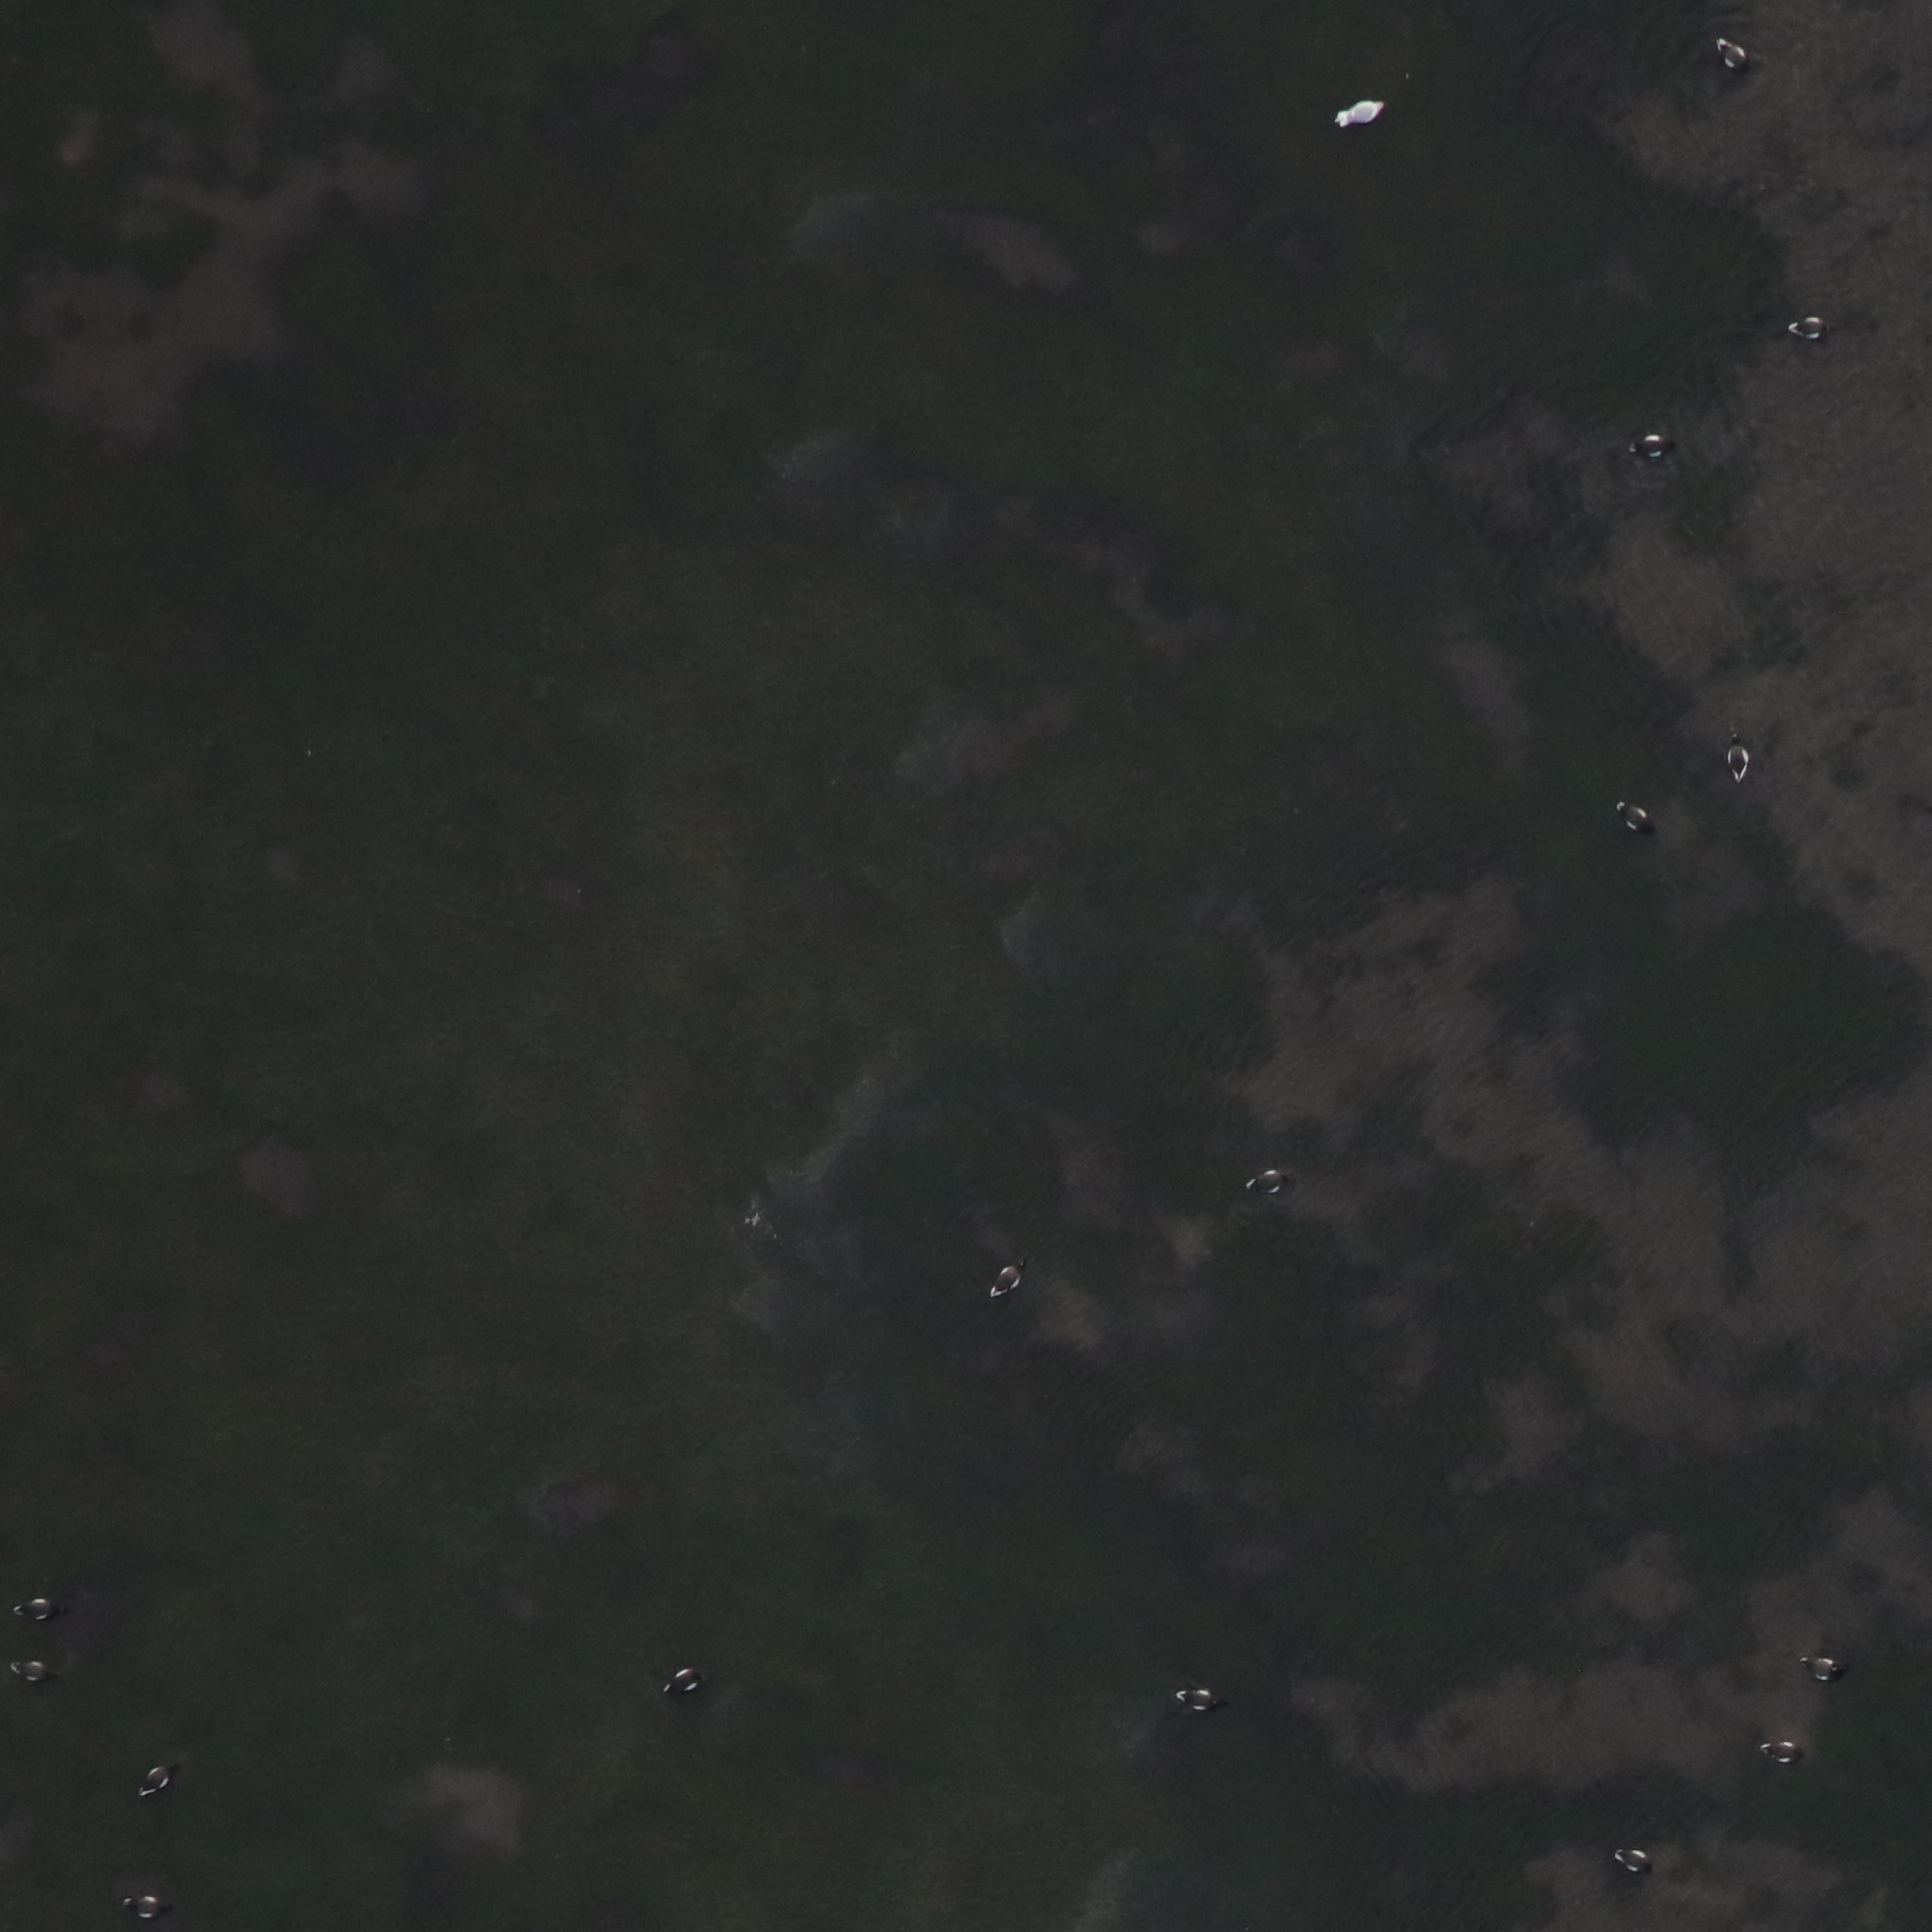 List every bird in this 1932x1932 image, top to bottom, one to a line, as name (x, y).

brant (1734, 55)
gull (1359, 114)
brant (1811, 329)
brant (1653, 447)
brant (1738, 759)
brant (1635, 818)
brant (1268, 1182)
brant (1007, 1280)
brant (39, 1602)
brant (31, 1669)
brant (1823, 1669)
brant (685, 1682)
brant (1199, 1699)
brant (1783, 1751)
brant (158, 1779)
brant (1635, 1861)
brant (148, 1908)